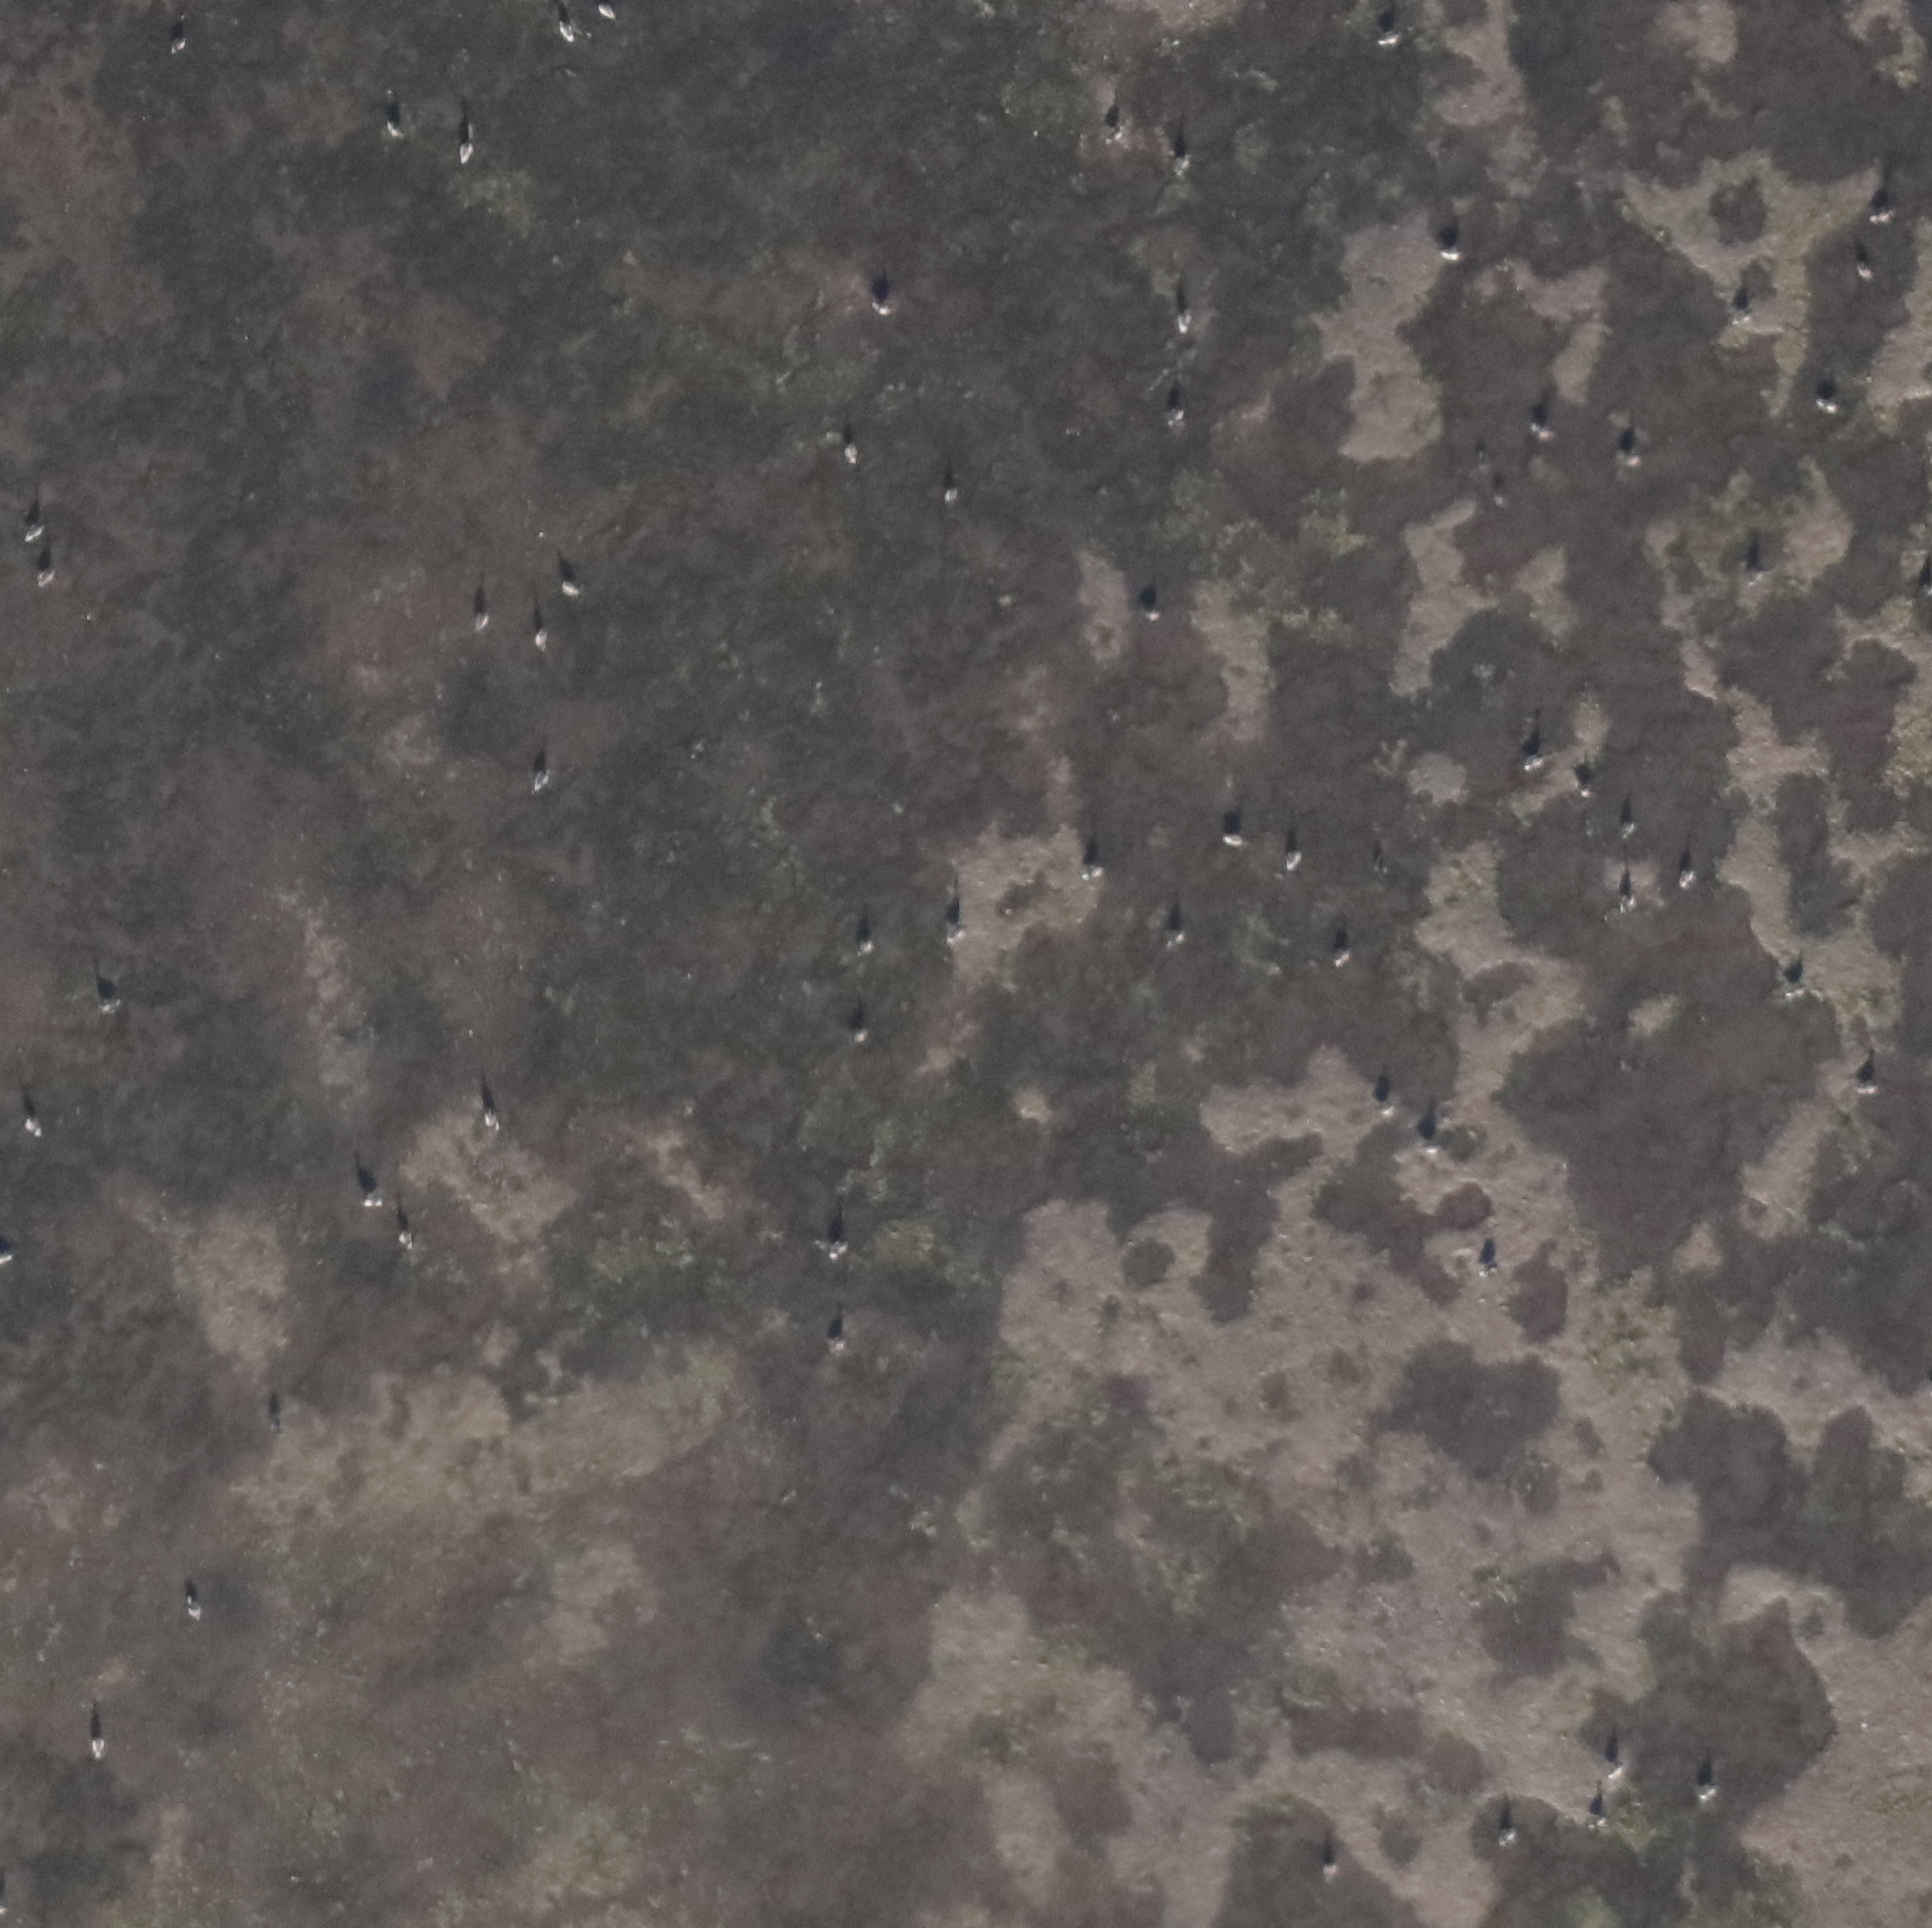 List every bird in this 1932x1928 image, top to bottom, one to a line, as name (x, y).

brant (606, 9)
brant (566, 29)
brant (1388, 38)
brant (179, 42)
brant (400, 130)
brant (1113, 134)
brant (462, 151)
brant (1177, 163)
brant (1885, 217)
brant (1453, 256)
brant (1867, 272)
brant (881, 309)
brant (1743, 318)
brant (1186, 322)
brant (1829, 405)
brant (1179, 416)
brant (1544, 431)
brant (852, 452)
brant (1481, 460)
brant (1630, 460)
brant (949, 496)
brant (1499, 496)
brant (33, 532)
brant (45, 574)
brant (1756, 576)
brant (1926, 589)
brant (569, 592)
brant (1154, 615)
brant (483, 620)
brant (543, 640)
brant (1535, 761)
brant (540, 777)
brant (1585, 789)
brant (1625, 828)
brant (1233, 839)
brant (1293, 861)
brant (1092, 871)
brant (1687, 878)
brant (1627, 903)
brant (959, 930)
brant (1175, 937)
brant (866, 947)
brant (1340, 956)
brant (1792, 988)
brant (110, 1004)
brant (859, 1034)
brant (1865, 1088)
brant (1383, 1109)
brant (494, 1118)
brant (33, 1124)
brant (1431, 1150)
brant (371, 1200)
brant (407, 1240)
brant (840, 1250)
brant (0, 1260)
brant (1488, 1270)
brant (834, 1344)
brant (277, 1421)
brant (193, 1611)
brant (98, 1746)
brant (1617, 1768)
brant (1707, 1788)
brant (1598, 1821)
brant (1506, 1833)
brant (1327, 1873)